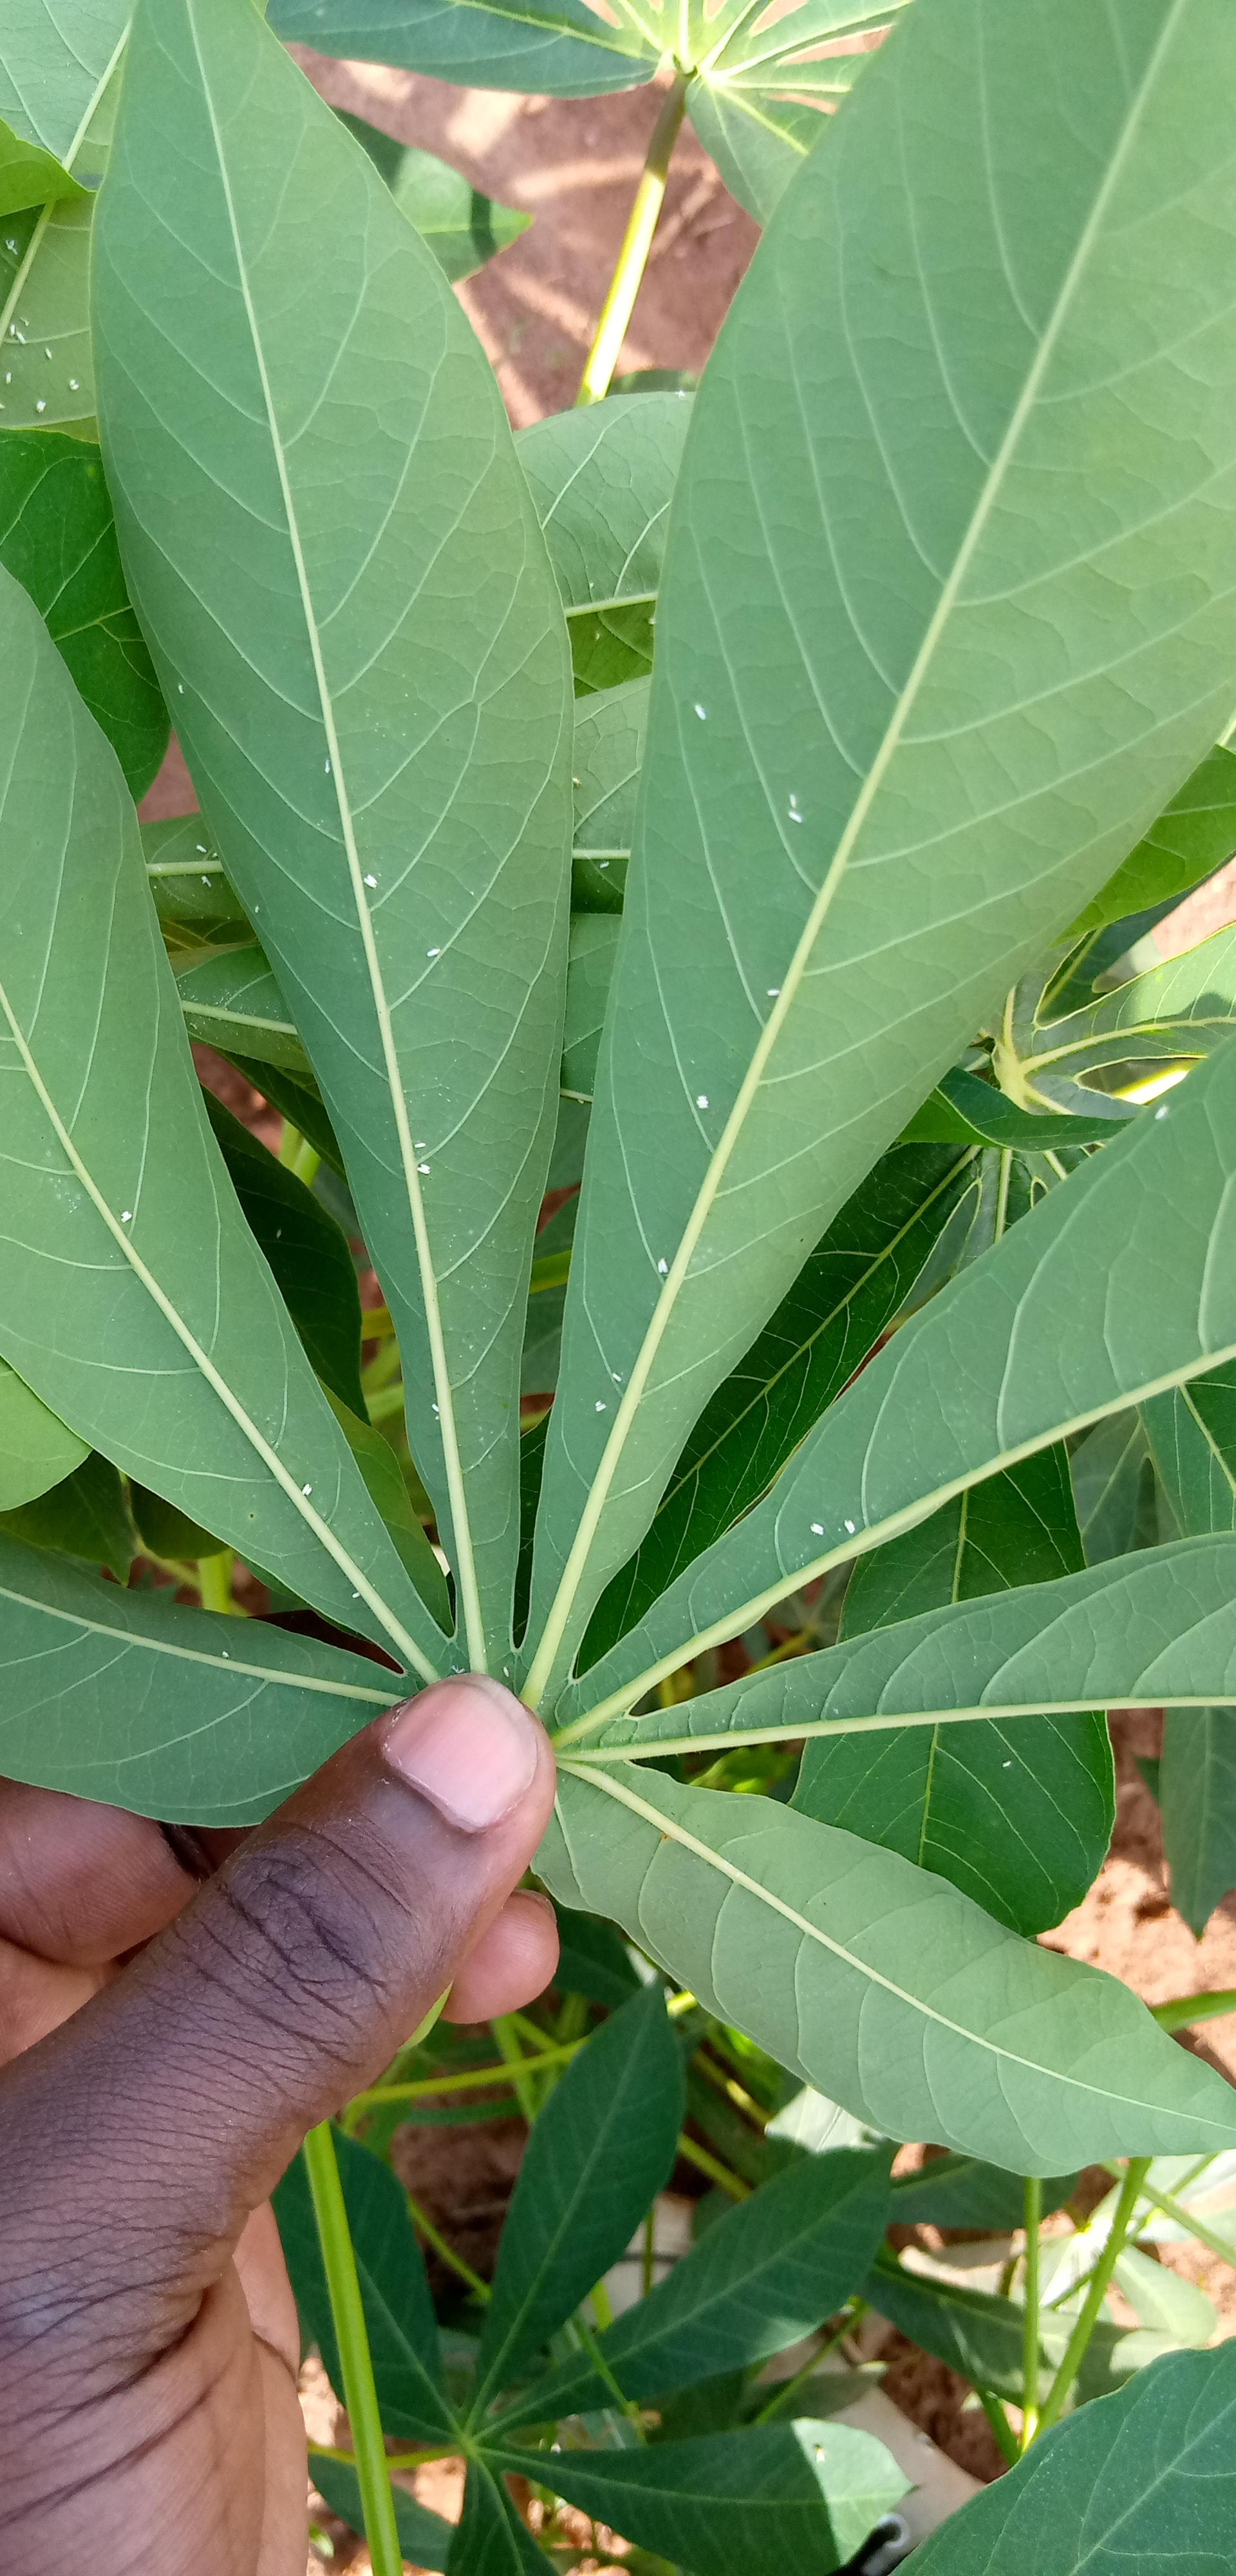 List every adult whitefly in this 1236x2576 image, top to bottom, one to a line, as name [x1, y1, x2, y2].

whitefly [9, 323, 16, 337]
whitefly [15, 331, 28, 345]
whitefly [44, 346, 53, 360]
whitefly [5, 370, 14, 386]
whitefly [69, 377, 77, 386]
whitefly [71, 383, 79, 392]
whitefly [35, 399, 42, 412]
whitefly [39, 400, 46, 415]
whitefly [176, 683, 188, 696]
whitefly [693, 702, 707, 723]
whitefly [788, 792, 800, 809]
whitefly [786, 810, 804, 826]
whitefly [194, 843, 209, 854]
whitefly [200, 874, 214, 889]
whitefly [366, 874, 378, 884]
whitefly [362, 877, 377, 889]
whitefly [424, 946, 442, 959]
whitefly [764, 986, 779, 998]
whitefly [697, 1095, 708, 1101]
whitefly [695, 1100, 709, 1104]
whitefly [697, 1104, 710, 1110]
whitefly [1152, 1104, 1171, 1122]
whitefly [413, 1141, 428, 1150]
whitefly [419, 1163, 431, 1170]
whitefly [416, 1167, 431, 1176]
whitefly [120, 1210, 130, 1218]
whitefly [120, 1213, 133, 1224]
whitefly [660, 1256, 670, 1274]
whitefly [657, 1260, 662, 1274]
whitefly [611, 1371, 624, 1384]
whitefly [594, 1399, 603, 1408]
whitefly [431, 1402, 441, 1413]
whitefly [594, 1403, 607, 1413]
whitefly [301, 1482, 310, 1495]
whitefly [305, 1486, 312, 1496]
whitefly [843, 1519, 859, 1535]
whitefly [811, 1522, 823, 1531]
whitefly [809, 1525, 825, 1537]
whitefly [350, 1591, 363, 1599]
whitefly [220, 1649, 232, 1660]
whitefly [501, 1665, 512, 1679]